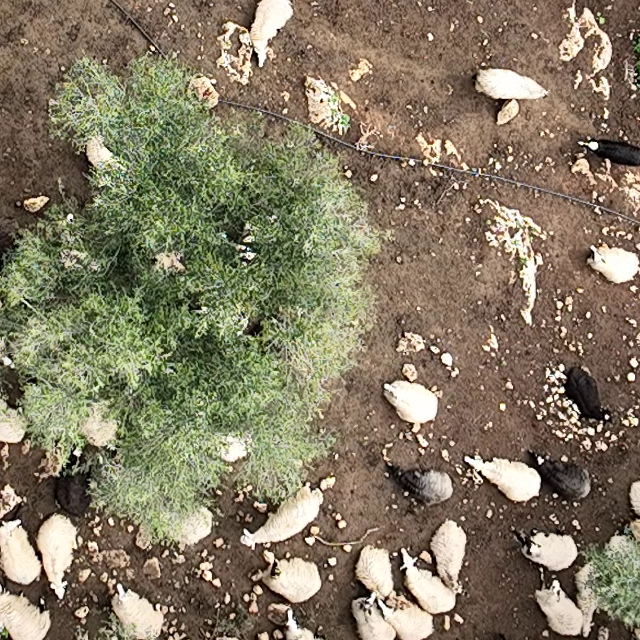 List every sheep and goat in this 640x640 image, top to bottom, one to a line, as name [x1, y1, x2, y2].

sheep [251, 0, 295, 69]
sheep [473, 66, 551, 101]
sheep [86, 133, 120, 172]
sheep [577, 140, 639, 165]
sheep [0, 214, 26, 263]
sheep [60, 215, 105, 272]
sheep [589, 244, 639, 284]
sheep [0, 313, 16, 369]
sheep [565, 361, 613, 423]
sheep [0, 377, 27, 444]
sheep [381, 380, 438, 424]
sheep [76, 397, 122, 450]
sheep [204, 430, 254, 460]
sheep [53, 444, 90, 513]
sheep [524, 449, 592, 500]
sheep [463, 453, 541, 502]
sheep [381, 461, 455, 506]
sheep [630, 475, 639, 533]
sheep [239, 486, 321, 549]
sheep [145, 495, 214, 544]
sheep [36, 516, 81, 599]
sheep [0, 518, 41, 585]
sheep [626, 518, 639, 558]
sheep [430, 519, 467, 594]
sheep [510, 525, 577, 571]
sheep [607, 534, 639, 573]
sheep [356, 547, 404, 608]
sheep [259, 549, 322, 601]
sheep [398, 549, 457, 614]
sheep [575, 562, 610, 638]
sheep [538, 566, 581, 636]
sheep [0, 575, 52, 639]
sheep [110, 581, 166, 638]
sheep [379, 589, 432, 639]
sheep [349, 597, 396, 638]
sheep [283, 607, 314, 638]